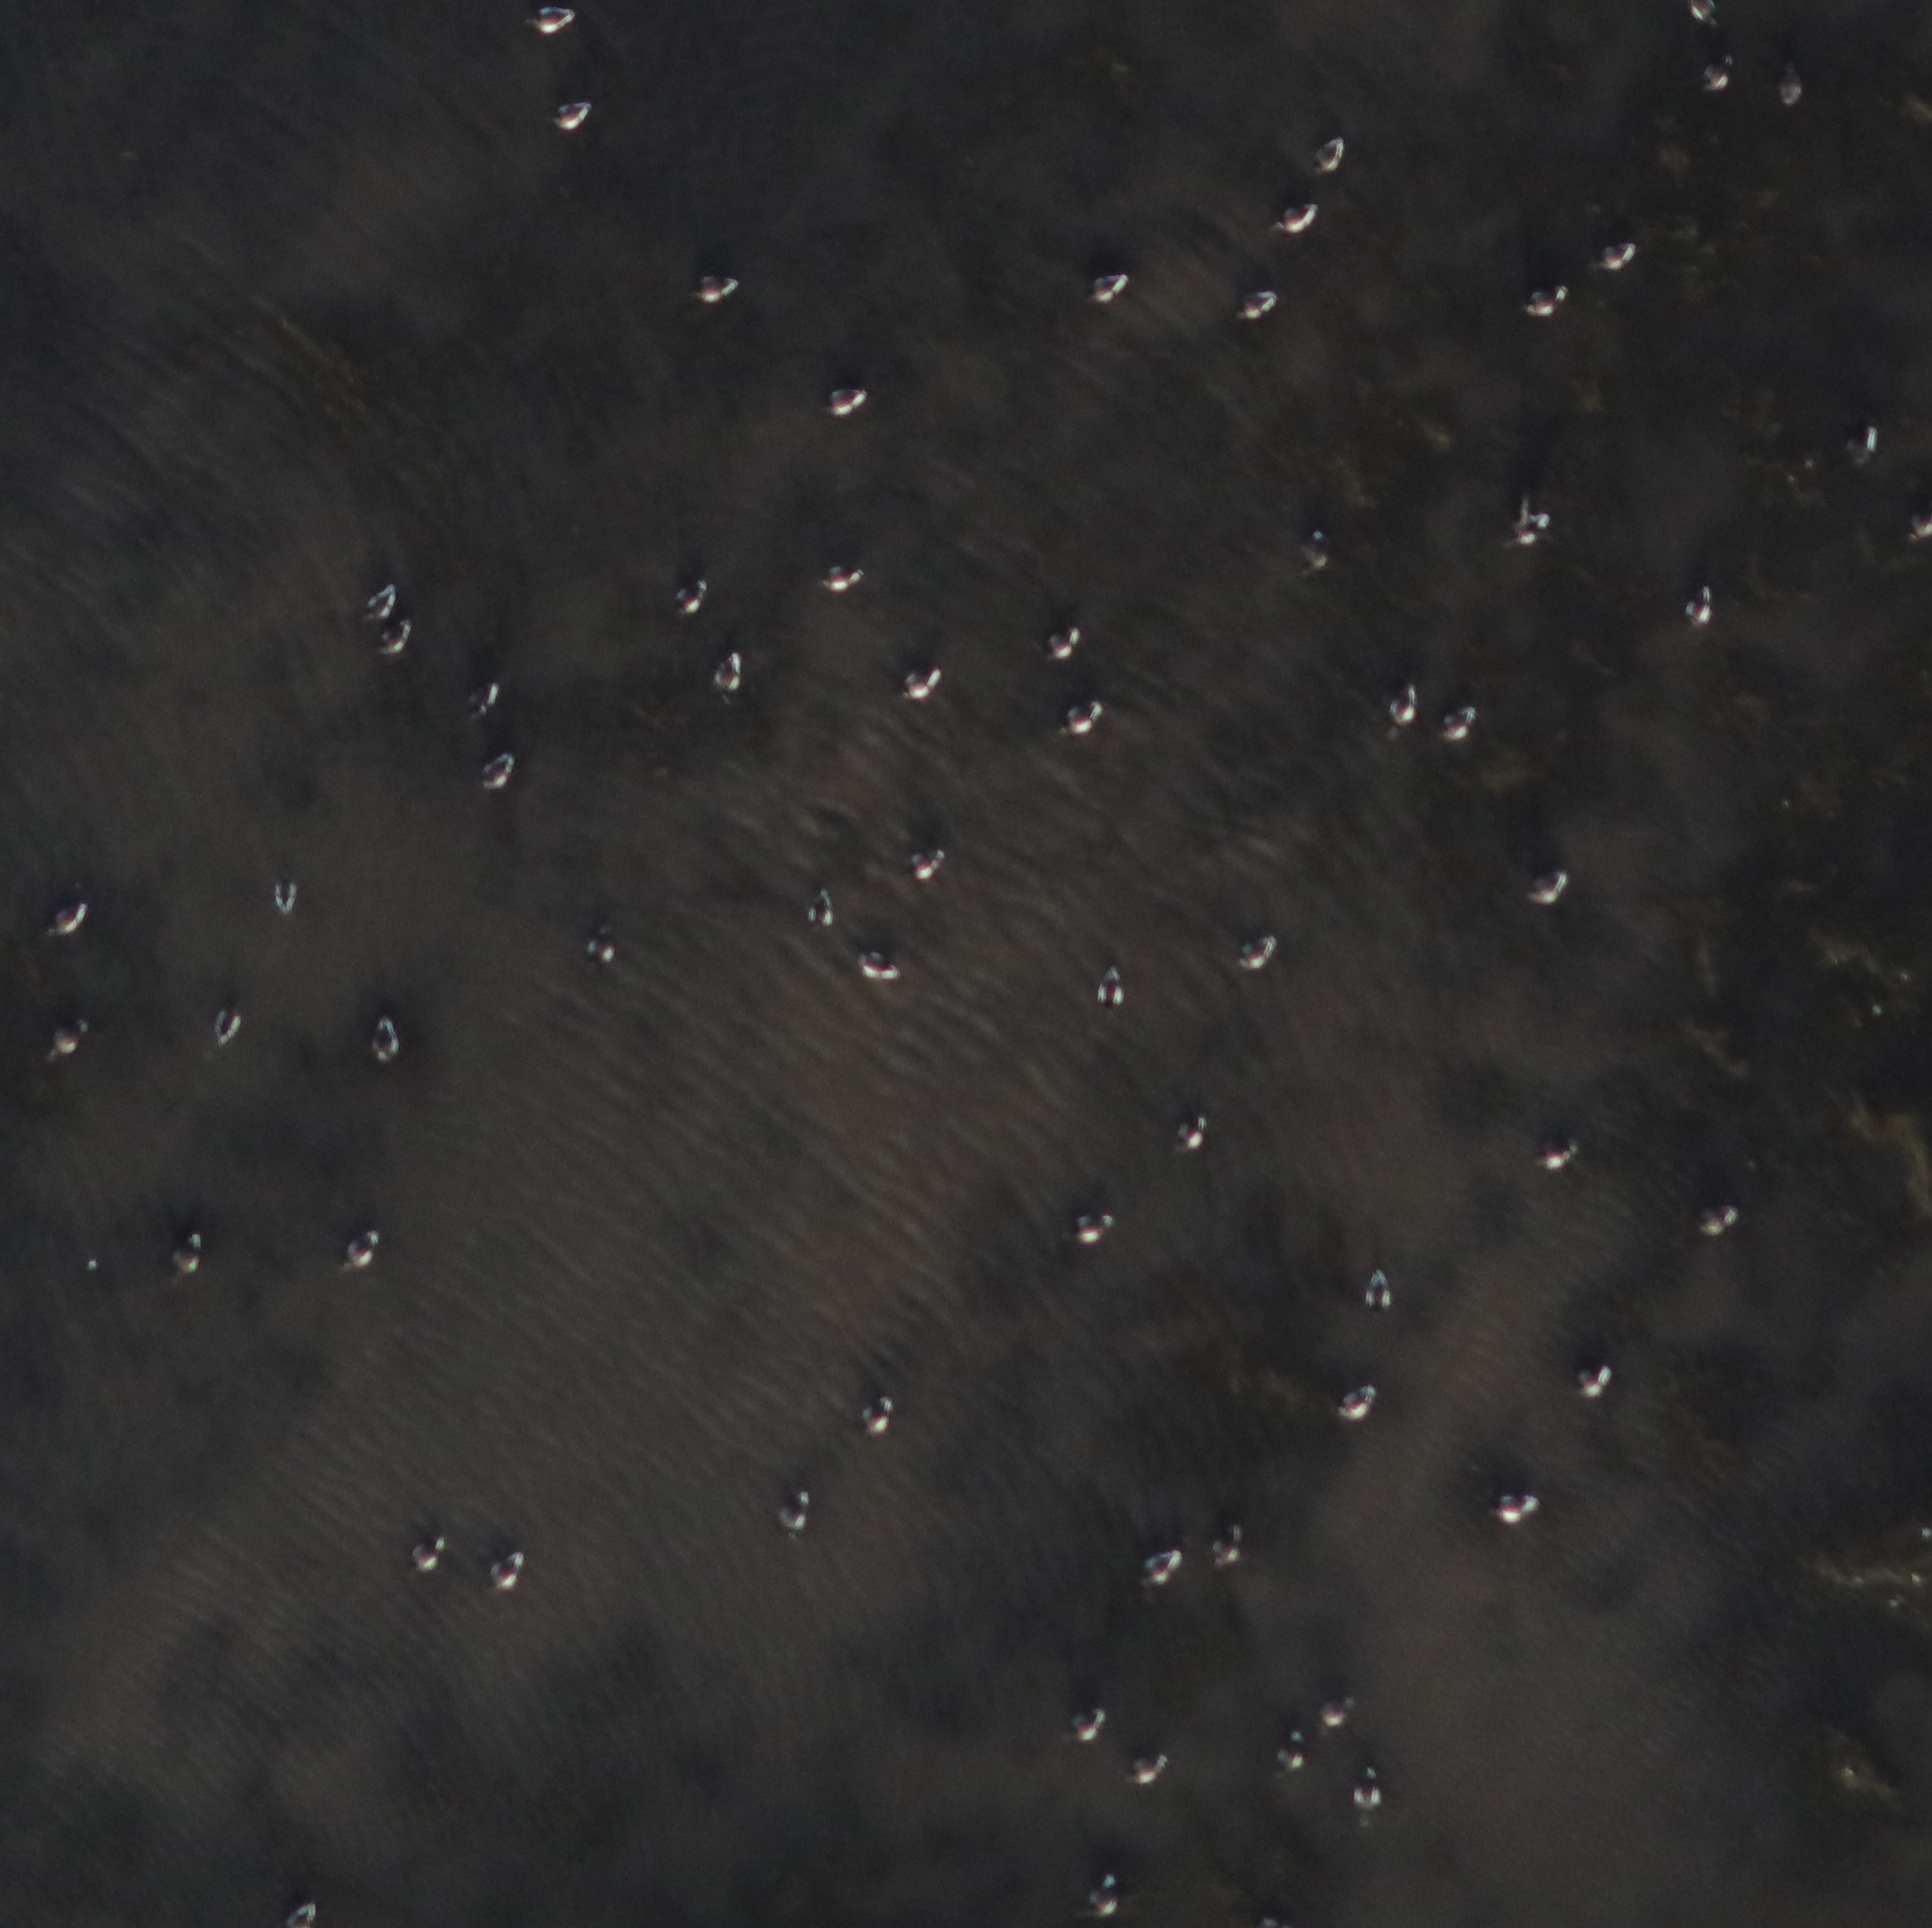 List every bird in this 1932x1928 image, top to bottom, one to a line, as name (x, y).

brant (1702, 6)
brant (549, 19)
brant (1718, 76)
brant (1790, 94)
brant (570, 114)
brant (1328, 158)
brant (1296, 218)
brant (1614, 255)
brant (713, 285)
brant (1102, 287)
brant (1546, 301)
brant (1257, 305)
brant (845, 400)
brant (1859, 449)
brant (1923, 518)
brant (1536, 528)
brant (1315, 548)
brant (842, 577)
brant (690, 596)
brant (386, 599)
brant (1710, 599)
brant (396, 644)
brant (1063, 644)
brant (724, 677)
brant (919, 683)
brant (483, 702)
brant (1402, 707)
brant (1080, 717)
brant (1458, 721)
brant (497, 771)
brant (923, 864)
brant (1549, 888)
brant (284, 894)
brant (821, 910)
brant (69, 920)
brant (602, 947)
brant (1258, 953)
brant (887, 961)
brant (1110, 988)
brant (231, 1019)
brant (67, 1039)
brant (385, 1039)
brant (1194, 1131)
brant (1561, 1159)
brant (1716, 1220)
brant (1090, 1227)
brant (360, 1250)
brant (187, 1253)
brant (1378, 1294)
brant (1598, 1382)
brant (1356, 1401)
brant (876, 1416)
brant (1515, 1505)
brant (793, 1512)
brant (1227, 1544)
brant (426, 1555)
brant (1158, 1567)
brant (505, 1570)
brant (1334, 1716)
brant (1088, 1721)
brant (1292, 1759)
brant (1148, 1768)
brant (1370, 1792)
brant (1102, 1900)